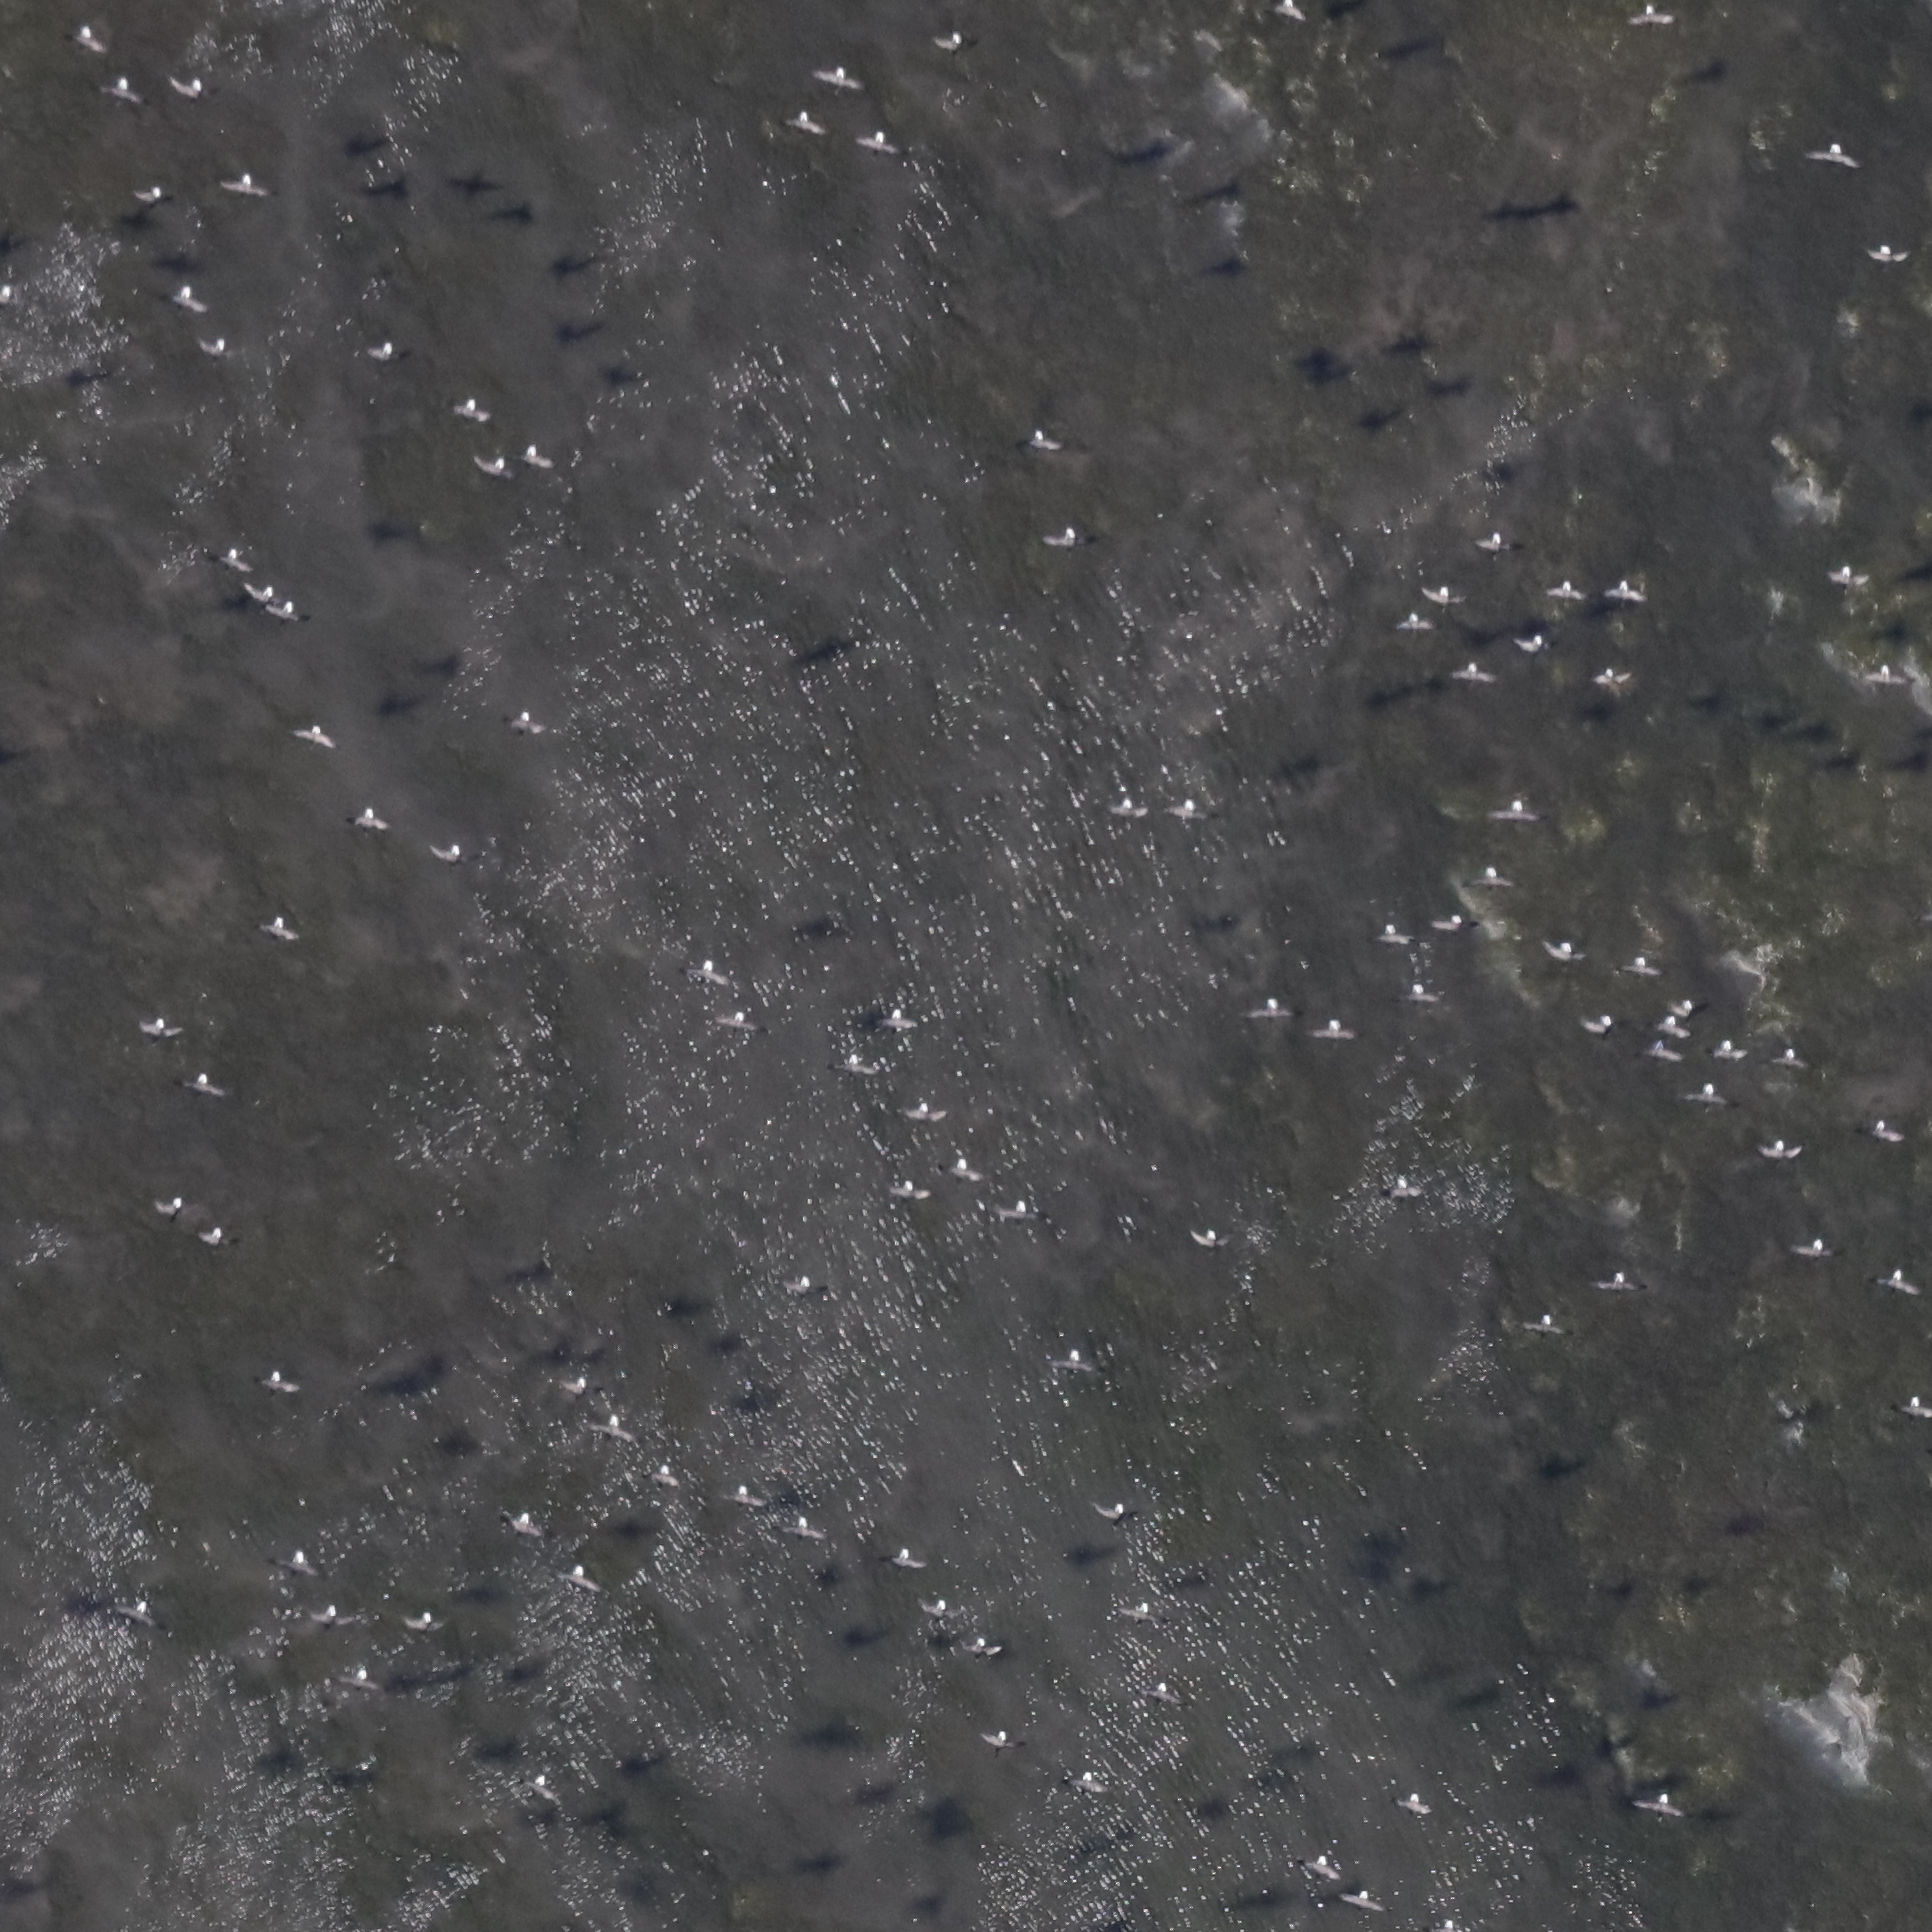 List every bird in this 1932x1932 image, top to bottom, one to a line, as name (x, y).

brant (1292, 13)
brant (1654, 23)
brant (81, 42)
brant (958, 45)
brant (840, 83)
brant (192, 92)
brant (128, 94)
brant (808, 119)
brant (887, 142)
brant (1833, 159)
brant (252, 184)
brant (154, 189)
brant (1880, 261)
brant (7, 295)
brant (192, 298)
brant (222, 348)
brant (388, 352)
brant (474, 417)
brant (1044, 440)
brant (539, 462)
brant (489, 480)
brant (1067, 541)
brant (1490, 542)
brant (234, 555)
brant (1842, 572)
brant (1628, 592)
brant (1449, 595)
brant (263, 596)
brant (1567, 597)
brant (287, 614)
brant (1419, 625)
brant (1536, 646)
brant (1473, 673)
brant (1610, 677)
brant (1896, 680)
brant (527, 720)
brant (320, 743)
brant (1198, 807)
brant (1519, 807)
brant (1123, 808)
brant (368, 816)
brant (453, 848)
brant (1490, 872)
brant (1464, 925)
brant (290, 930)
brant (1393, 931)
brant (1565, 955)
brant (1644, 976)
brant (704, 977)
brant (1425, 1001)
brant (1679, 1007)
brant (1275, 1010)
brant (903, 1023)
brant (734, 1026)
brant (1673, 1028)
brant (163, 1032)
brant (1331, 1032)
brant (1599, 1032)
brant (1725, 1056)
brant (1665, 1059)
brant (861, 1070)
brant (1805, 1071)
brant (203, 1085)
brant (1713, 1105)
brant (926, 1111)
brant (1892, 1133)
brant (1779, 1157)
brant (968, 1175)
brant (911, 1198)
brant (1399, 1198)
brant (173, 1207)
brant (1014, 1212)
brant (220, 1238)
brant (1211, 1247)
brant (1811, 1247)
brant (803, 1282)
brant (1621, 1282)
brant (1900, 1287)
brant (1548, 1327)
brant (1075, 1372)
brant (296, 1373)
brant (578, 1386)
brant (1921, 1416)
brant (621, 1426)
brant (664, 1478)
brant (746, 1503)
brant (1119, 1509)
brant (523, 1522)
brant (803, 1537)
brant (292, 1556)
brant (909, 1564)
brant (590, 1580)
brant (1141, 1607)
brant (945, 1608)
brant (326, 1609)
brant (138, 1612)
brant (424, 1628)
brant (977, 1651)
brant (357, 1674)
brant (1166, 1702)
brant (1002, 1735)
brant (542, 1783)
brant (1080, 1783)
brant (1419, 1804)
brant (1669, 1807)
brant (1323, 1864)
brant (1364, 1904)